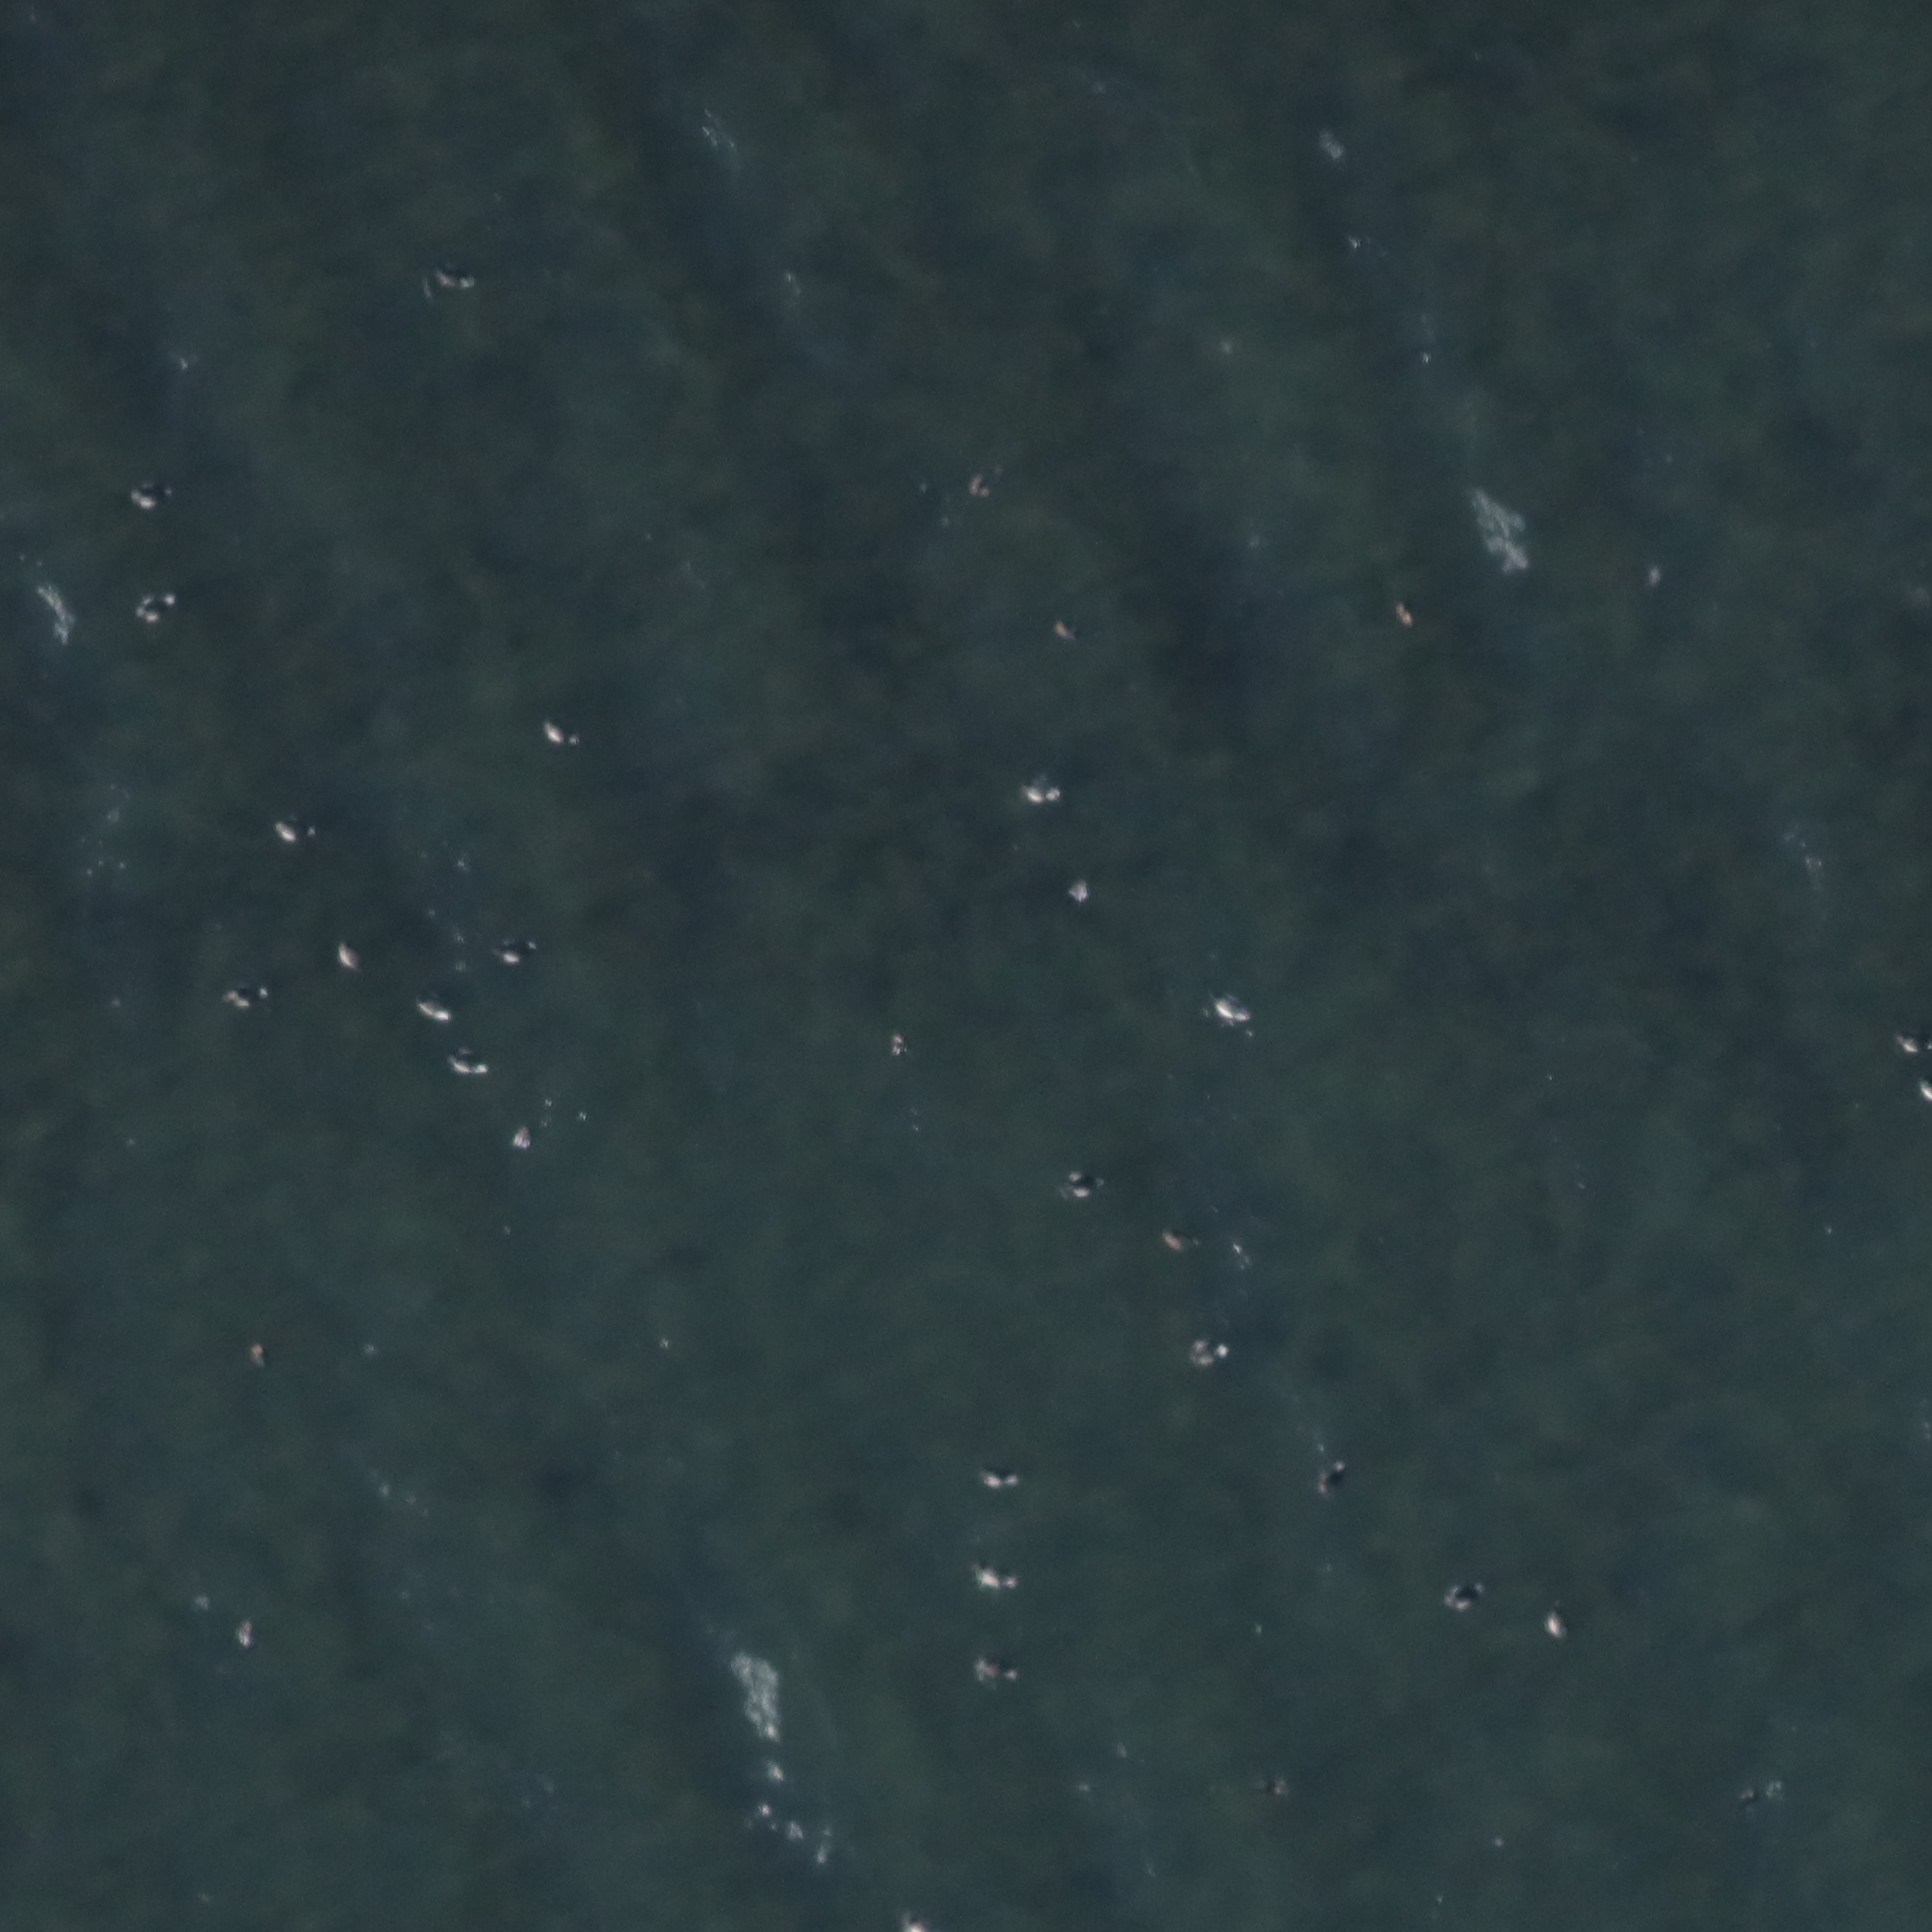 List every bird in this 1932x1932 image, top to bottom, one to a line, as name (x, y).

brant (456, 275)
other bird (979, 487)
brant (156, 494)
brant (157, 608)
other bird (1399, 608)
other bird (1061, 625)
brant (564, 733)
brant (1039, 786)
brant (294, 825)
other bird (1078, 891)
brant (515, 954)
other bird (352, 961)
brant (241, 994)
brant (433, 1008)
brant (1232, 1010)
brant (1913, 1040)
other bird (898, 1043)
brant (465, 1059)
other bird (520, 1137)
brant (1079, 1184)
other bird (1176, 1242)
brant (1208, 1350)
brant (1004, 1475)
brant (1331, 1480)
brant (994, 1573)
brant (1463, 1596)
other bird (1557, 1621)
brant (995, 1670)
other bird (1276, 1789)
other bird (1746, 1799)
brant (923, 1929)